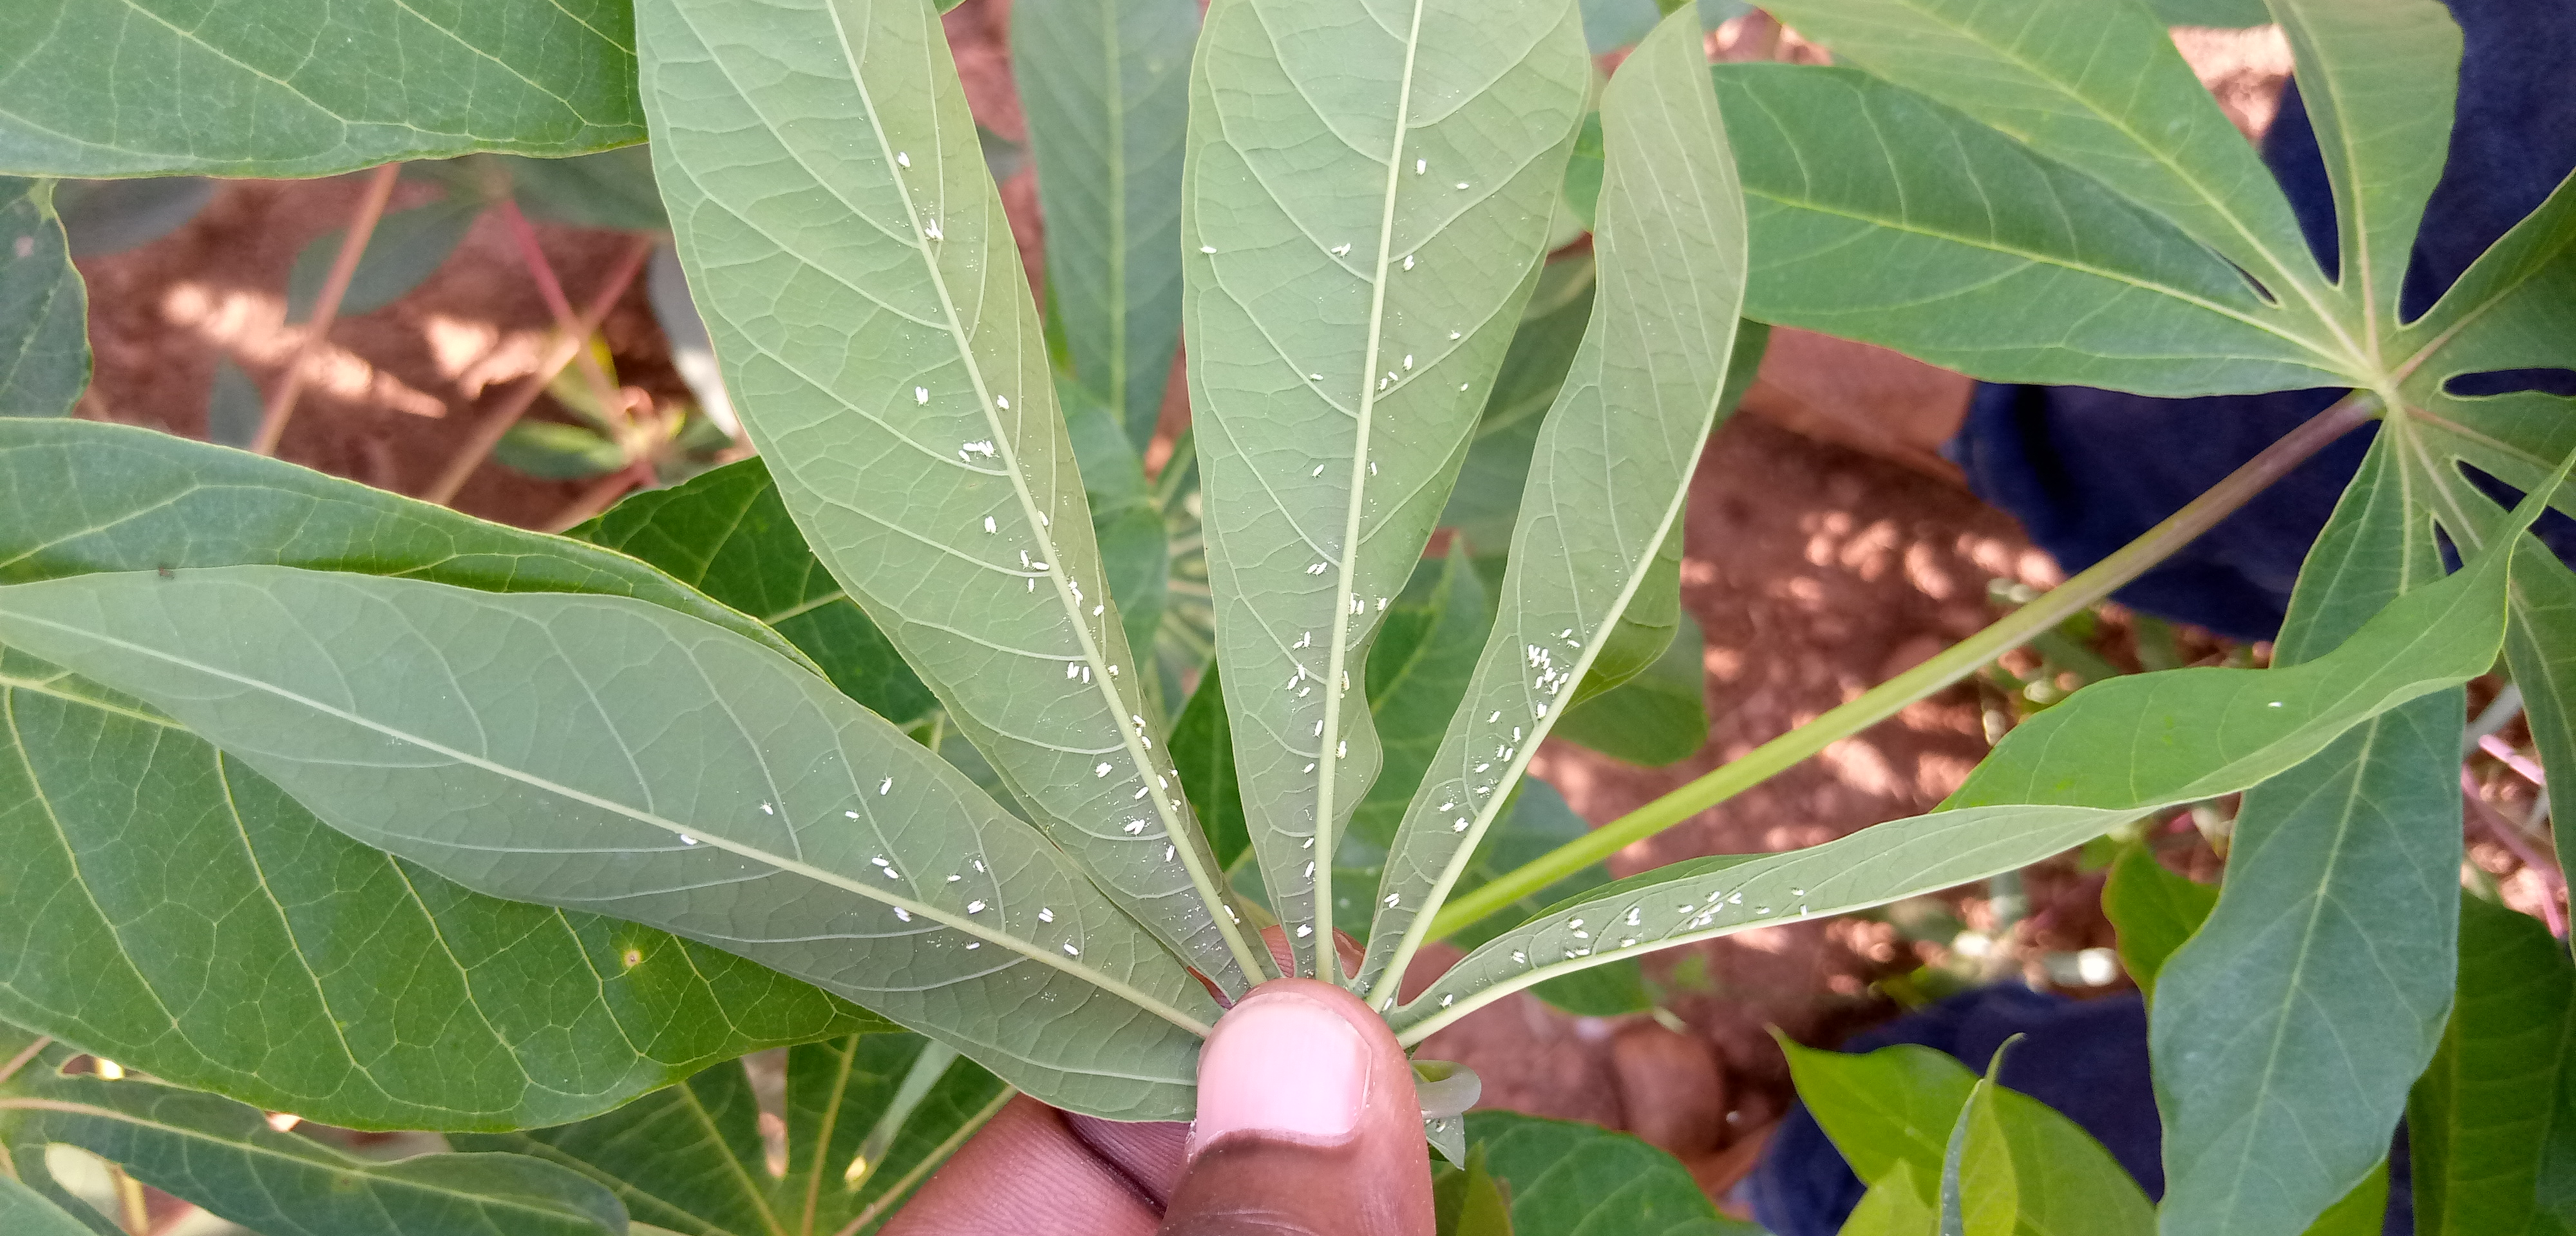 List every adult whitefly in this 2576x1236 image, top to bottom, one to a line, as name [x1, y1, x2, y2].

whitefly [893, 147, 913, 172]
whitefly [1412, 154, 1428, 177]
whitefly [1452, 179, 1472, 192]
whitefly [928, 215, 942, 228]
whitefly [931, 226, 946, 241]
whitefly [922, 227, 935, 239]
whitefly [1341, 239, 1351, 258]
whitefly [1198, 243, 1220, 255]
whitefly [1330, 243, 1343, 255]
whitefly [1403, 252, 1414, 267]
whitefly [1403, 259, 1416, 273]
whitefly [1446, 328, 1464, 343]
whitefly [1401, 351, 1417, 371]
whitefly [1387, 368, 1400, 382]
whitefly [1306, 370, 1328, 382]
whitefly [1377, 375, 1390, 392]
whitefly [1457, 379, 1472, 396]
whitefly [914, 384, 923, 406]
whitefly [922, 386, 931, 404]
whitefly [995, 393, 1012, 411]
whitefly [985, 438, 997, 454]
whitefly [960, 440, 980, 452]
whitefly [977, 440, 993, 459]
whitefly [956, 449, 973, 465]
whitefly [1367, 458, 1381, 478]
whitefly [1309, 460, 1327, 479]
whitefly [1037, 507, 1052, 527]
whitefly [989, 514, 999, 535]
whitefly [981, 515, 990, 532]
whitefly [1018, 547, 1032, 570]
whitefly [1314, 559, 1329, 577]
whitefly [1030, 559, 1051, 572]
whitefly [1304, 561, 1320, 576]
whitefly [1025, 574, 1039, 596]
whitefly [1067, 578, 1081, 588]
whitefly [1072, 587, 1084, 601]
whitefly [1074, 594, 1083, 608]
whitefly [1376, 594, 1388, 614]
whitefly [1356, 597, 1367, 617]
whitefly [1348, 597, 1358, 615]
whitefly [1090, 602, 1106, 620]
whitefly [1558, 626, 1573, 641]
whitefly [1303, 628, 1312, 650]
whitefly [1566, 638, 1583, 650]
whitefly [1291, 639, 1303, 651]
whitefly [1526, 642, 1534, 661]
whitefly [1533, 645, 1541, 656]
whitefly [1540, 646, 1548, 664]
whitefly [1531, 654, 1541, 669]
whitefly [1542, 655, 1551, 671]
whitefly [1065, 660, 1074, 681]
whitefly [1295, 661, 1309, 682]
whitefly [1081, 662, 1095, 686]
whitefly [1072, 663, 1081, 680]
whitefly [1106, 663, 1120, 673]
whitefly [1544, 666, 1554, 681]
whitefly [1341, 668, 1349, 679]
whitefly [1549, 669, 1557, 681]
whitefly [1558, 669, 1569, 686]
whitefly [1285, 673, 1300, 691]
whitefly [1534, 673, 1544, 691]
whitefly [1551, 679, 1560, 697]
whitefly [1342, 679, 1352, 691]
whitefly [1298, 684, 1314, 700]
whitefly [2264, 698, 2287, 712]
whitefly [1536, 700, 1542, 720]
whitefly [1542, 703, 1548, 718]
whitefly [1483, 708, 1502, 725]
whitefly [1132, 712, 1147, 728]
whitefly [1311, 715, 1327, 738]
whitefly [1510, 724, 1525, 743]
whitefly [1132, 725, 1146, 737]
whitefly [1140, 734, 1154, 752]
whitefly [1336, 738, 1347, 758]
whitefly [1495, 742, 1506, 760]
whitefly [1501, 745, 1515, 764]
whitefly [1301, 758, 1317, 778]
whitefly [1094, 759, 1109, 774]
whitefly [1471, 760, 1491, 774]
whitefly [1096, 762, 1113, 780]
whitefly [1169, 765, 1181, 779]
whitefly [1156, 771, 1170, 791]
whitefly [875, 772, 898, 800]
whitefly [1132, 784, 1150, 803]
whitefly [1474, 785, 1492, 796]
whitefly [1172, 797, 1184, 808]
whitefly [1437, 800, 1455, 814]
whitefly [759, 800, 775, 818]
whitefly [842, 807, 860, 821]
whitefly [1451, 816, 1466, 830]
whitefly [1132, 816, 1147, 837]
whitefly [1123, 818, 1140, 833]
whitefly [1454, 820, 1470, 834]
whitefly [679, 832, 701, 847]
whitefly [1302, 835, 1315, 850]
whitefly [1163, 841, 1177, 865]
whitefly [869, 854, 892, 866]
whitefly [972, 856, 989, 874]
whitefly [1303, 858, 1316, 878]
whitefly [881, 865, 900, 881]
whitefly [946, 873, 963, 883]
whitefly [1789, 886, 1806, 897]
whitefly [1706, 888, 1722, 903]
whitefly [1726, 890, 1744, 903]
whitefly [1383, 890, 1401, 903]
whitefly [1387, 896, 1401, 909]
whitefly [967, 897, 981, 910]
whitefly [1729, 897, 1744, 906]
whitefly [1709, 901, 1727, 915]
whitefly [1797, 901, 1810, 917]
whitefly [968, 902, 987, 916]
whitefly [1223, 902, 1236, 920]
whitefly [1676, 902, 1694, 915]
whitefly [1750, 903, 1772, 919]
whitefly [893, 904, 910, 917]
whitefly [1041, 905, 1057, 919]
whitefly [1624, 905, 1642, 919]
whitefly [1698, 908, 1710, 918]
whitefly [1037, 911, 1054, 923]
whitefly [896, 913, 913, 924]
whitefly [1566, 915, 1586, 930]
whitefly [1699, 915, 1713, 926]
whitefly [1685, 915, 1700, 930]
whitefly [1627, 917, 1643, 927]
whitefly [1296, 922, 1309, 933]
whitefly [1296, 926, 1313, 940]
whitefly [1569, 928, 1592, 941]
whitefly [1617, 935, 1638, 950]
whitefly [963, 939, 983, 951]
whitefly [1061, 941, 1083, 958]
whitefly [1573, 946, 1591, 958]
whitefly [1511, 948, 1528, 959]
whitefly [1562, 949, 1575, 961]
whitefly [1511, 954, 1526, 966]
whitefly [1440, 991, 1455, 1009]
whitefly [1381, 994, 1394, 1012]
whitefly [1434, 1120, 1449, 1135]